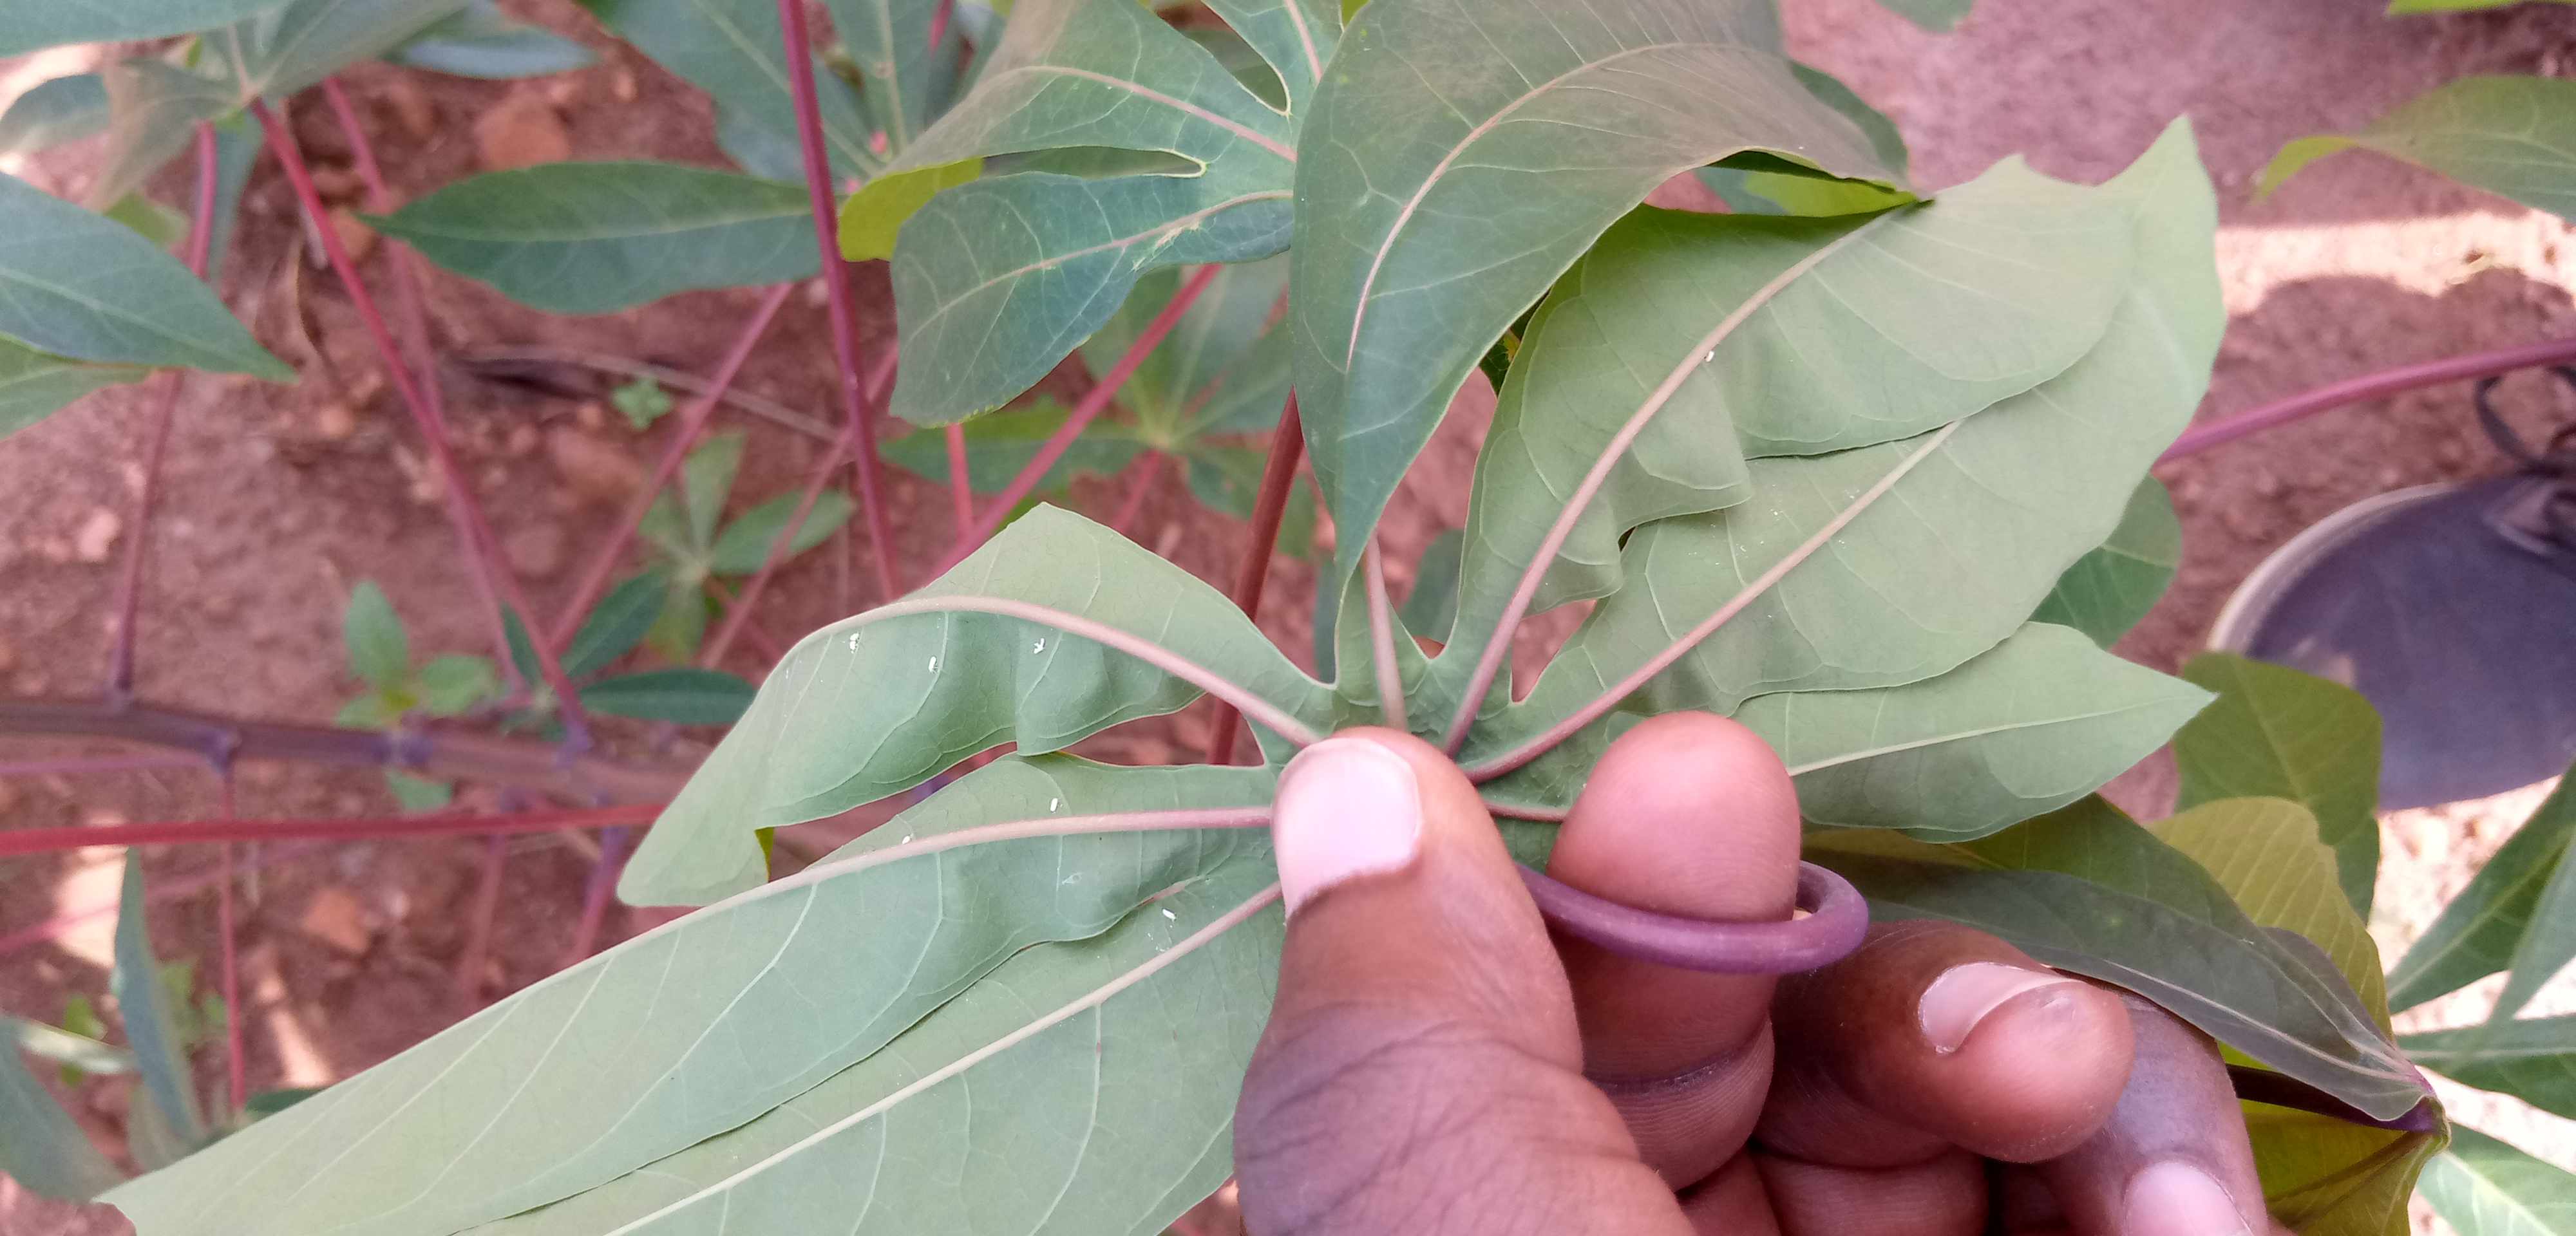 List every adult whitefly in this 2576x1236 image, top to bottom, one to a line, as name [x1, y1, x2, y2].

whitefly [1700, 341, 1726, 371]
whitefly [835, 625, 873, 658]
whitefly [1025, 626, 1054, 659]
whitefly [916, 650, 943, 678]
whitefly [1045, 790, 1069, 823]
whitefly [897, 829, 923, 851]
whitefly [1153, 897, 1186, 934]